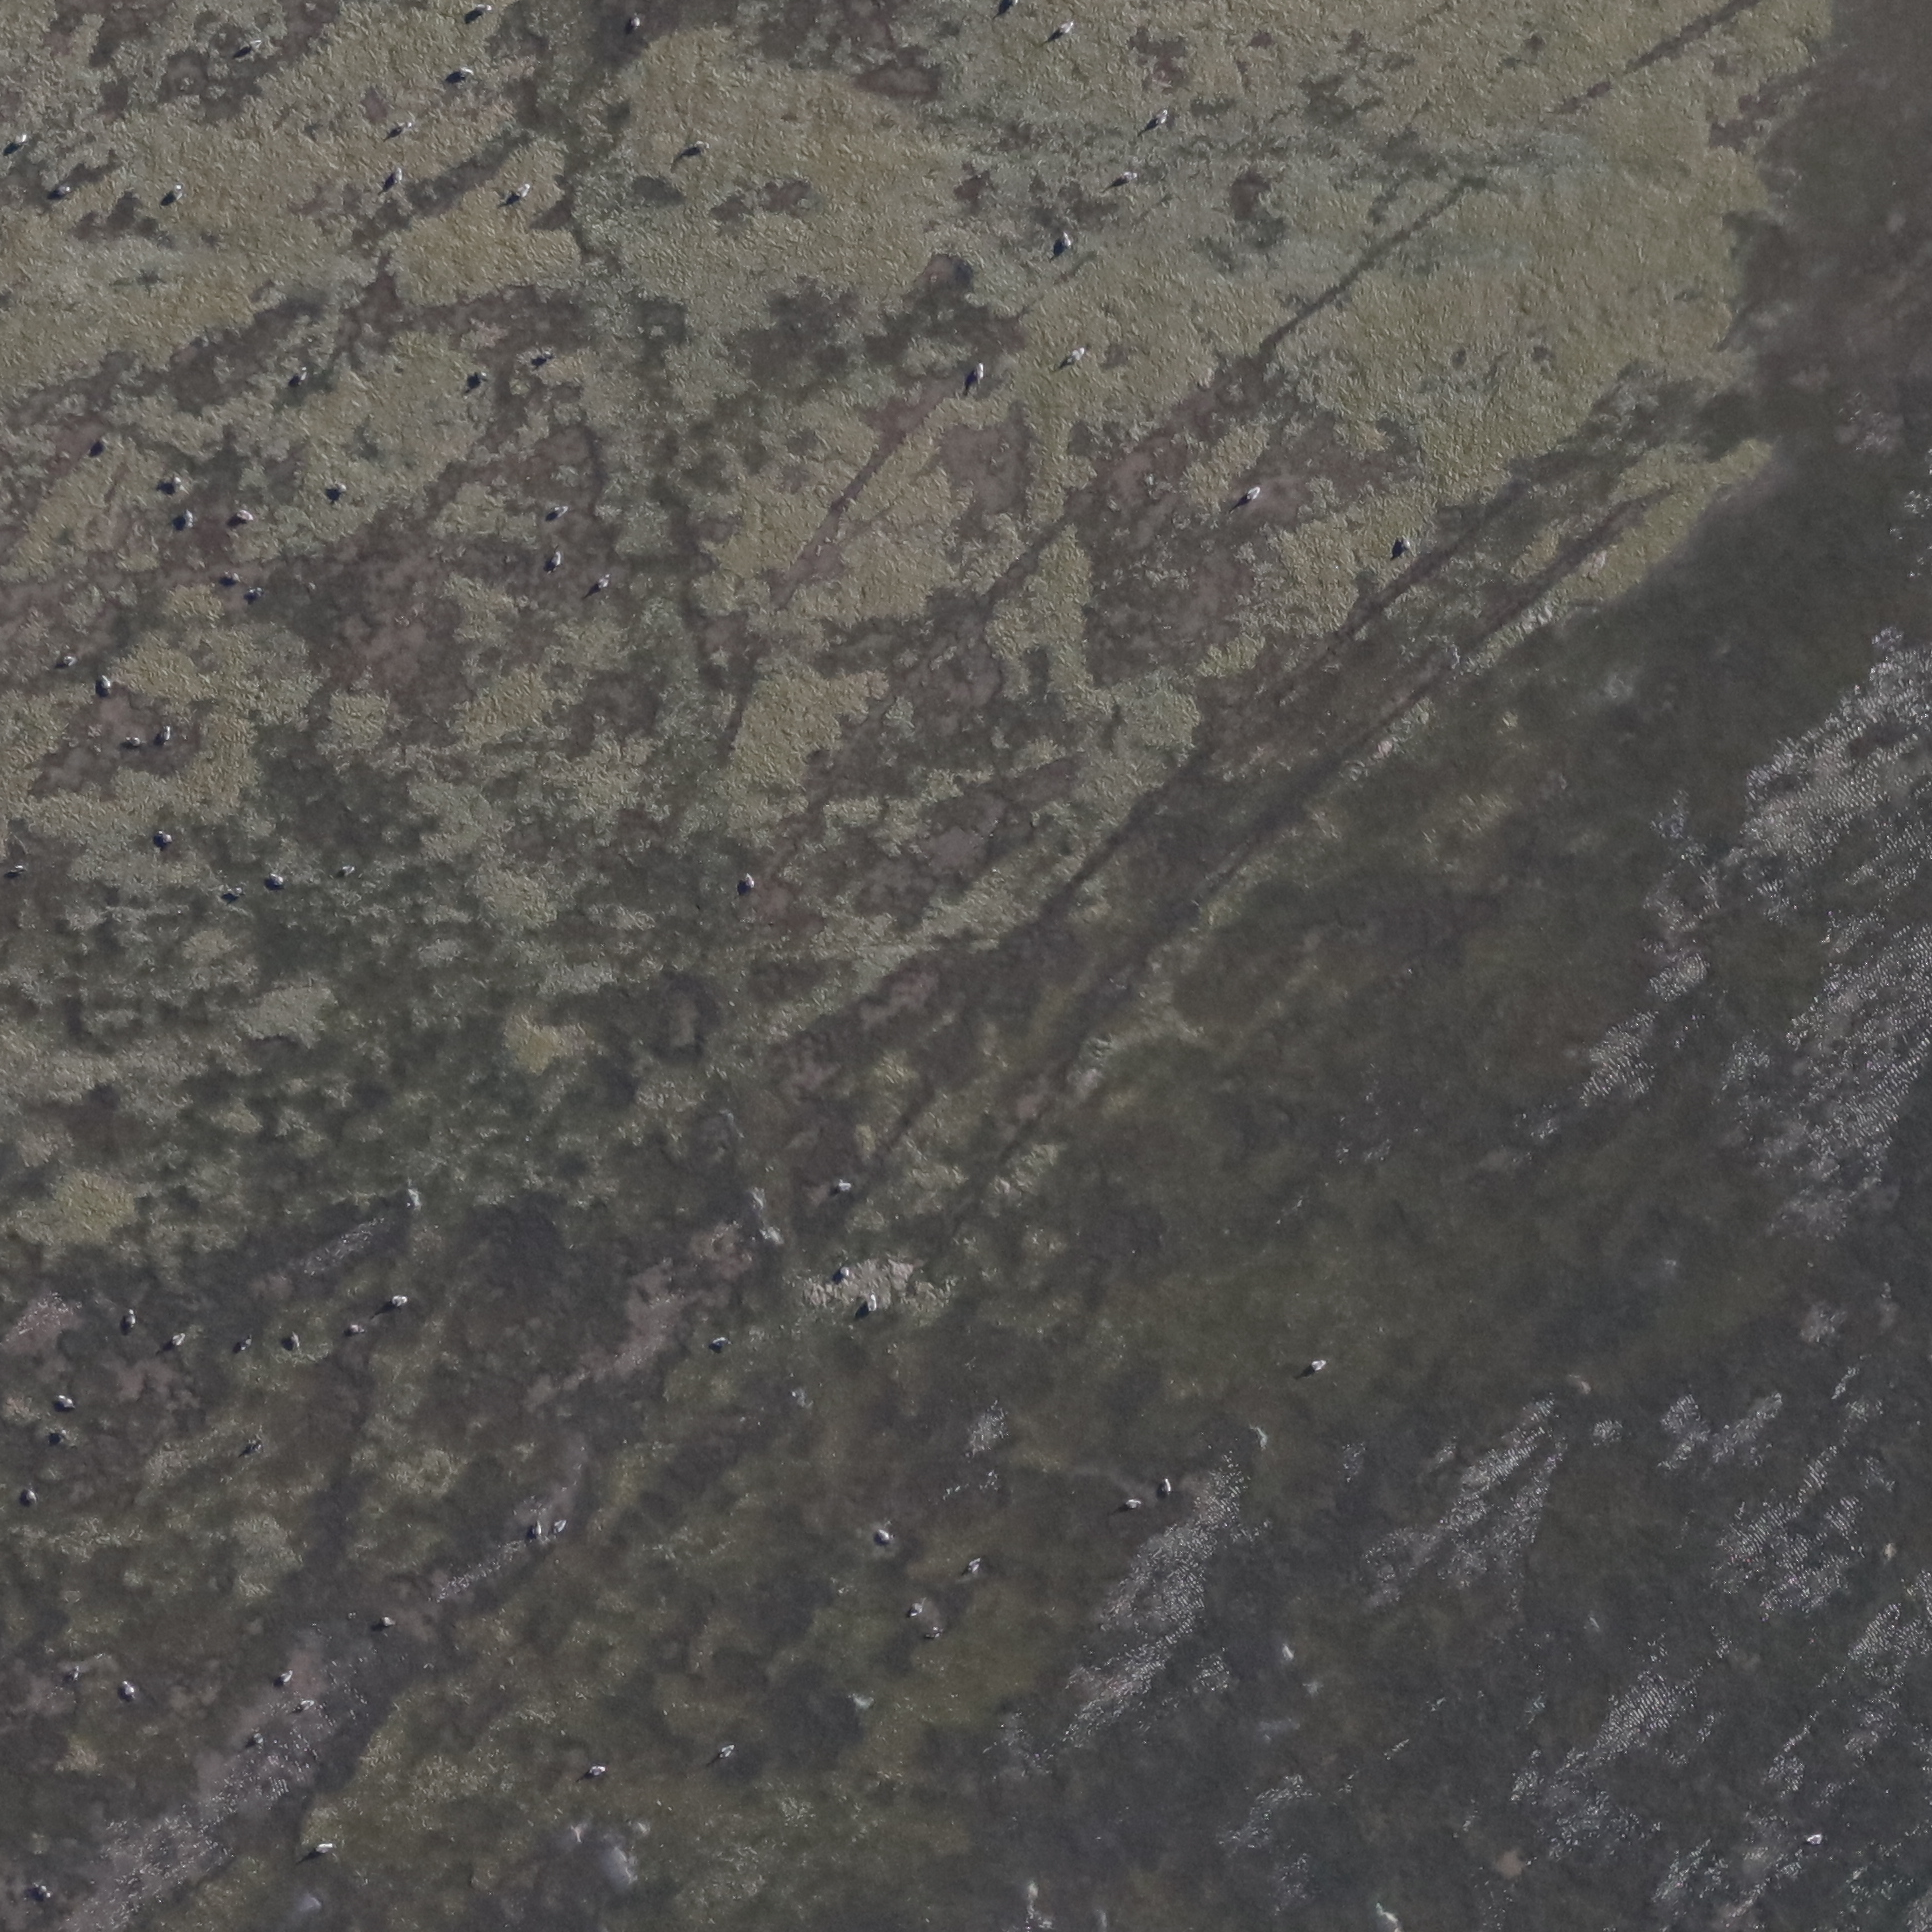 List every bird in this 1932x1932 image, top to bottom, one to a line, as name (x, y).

brant (1015, 2)
brant (480, 17)
brant (639, 20)
brant (1064, 35)
brant (256, 42)
brant (466, 70)
brant (1154, 120)
brant (409, 124)
brant (21, 132)
brant (706, 146)
brant (1130, 171)
brant (395, 172)
brant (63, 192)
brant (526, 194)
brant (185, 200)
brant (1072, 245)
brant (542, 352)
brant (1075, 357)
brant (979, 372)
brant (481, 376)
brant (308, 383)
brant (101, 443)
brant (176, 476)
brant (333, 478)
brant (1253, 494)
brant (560, 501)
brant (190, 510)
brant (247, 512)
brant (1407, 540)
brant (559, 553)
brant (232, 577)
brant (601, 579)
brant (255, 595)
brant (68, 670)
brant (107, 686)
brant (168, 730)
brant (136, 738)
brant (160, 828)
brant (353, 868)
brant (20, 874)
brant (754, 879)
brant (280, 882)
brant (237, 888)
brant (850, 1190)
brant (413, 1200)
brant (850, 1275)
brant (405, 1303)
brant (882, 1305)
brant (136, 1317)
brant (362, 1326)
brant (179, 1339)
brant (298, 1341)
brant (722, 1341)
brant (243, 1344)
brant (1324, 1362)
brant (63, 1404)
brant (60, 1433)
brant (259, 1451)
brant (1173, 1475)
brant (32, 1498)
brant (1130, 1498)
brant (564, 1525)
brant (535, 1529)
brant (884, 1541)
brant (975, 1559)
brant (917, 1604)
brant (389, 1622)
brant (941, 1638)
brant (69, 1671)
brant (286, 1676)
brant (130, 1688)
brant (309, 1700)
brant (262, 1742)
brant (732, 1745)
brant (600, 1766)
brant (1812, 1837)
brant (323, 1850)
brant (41, 1886)